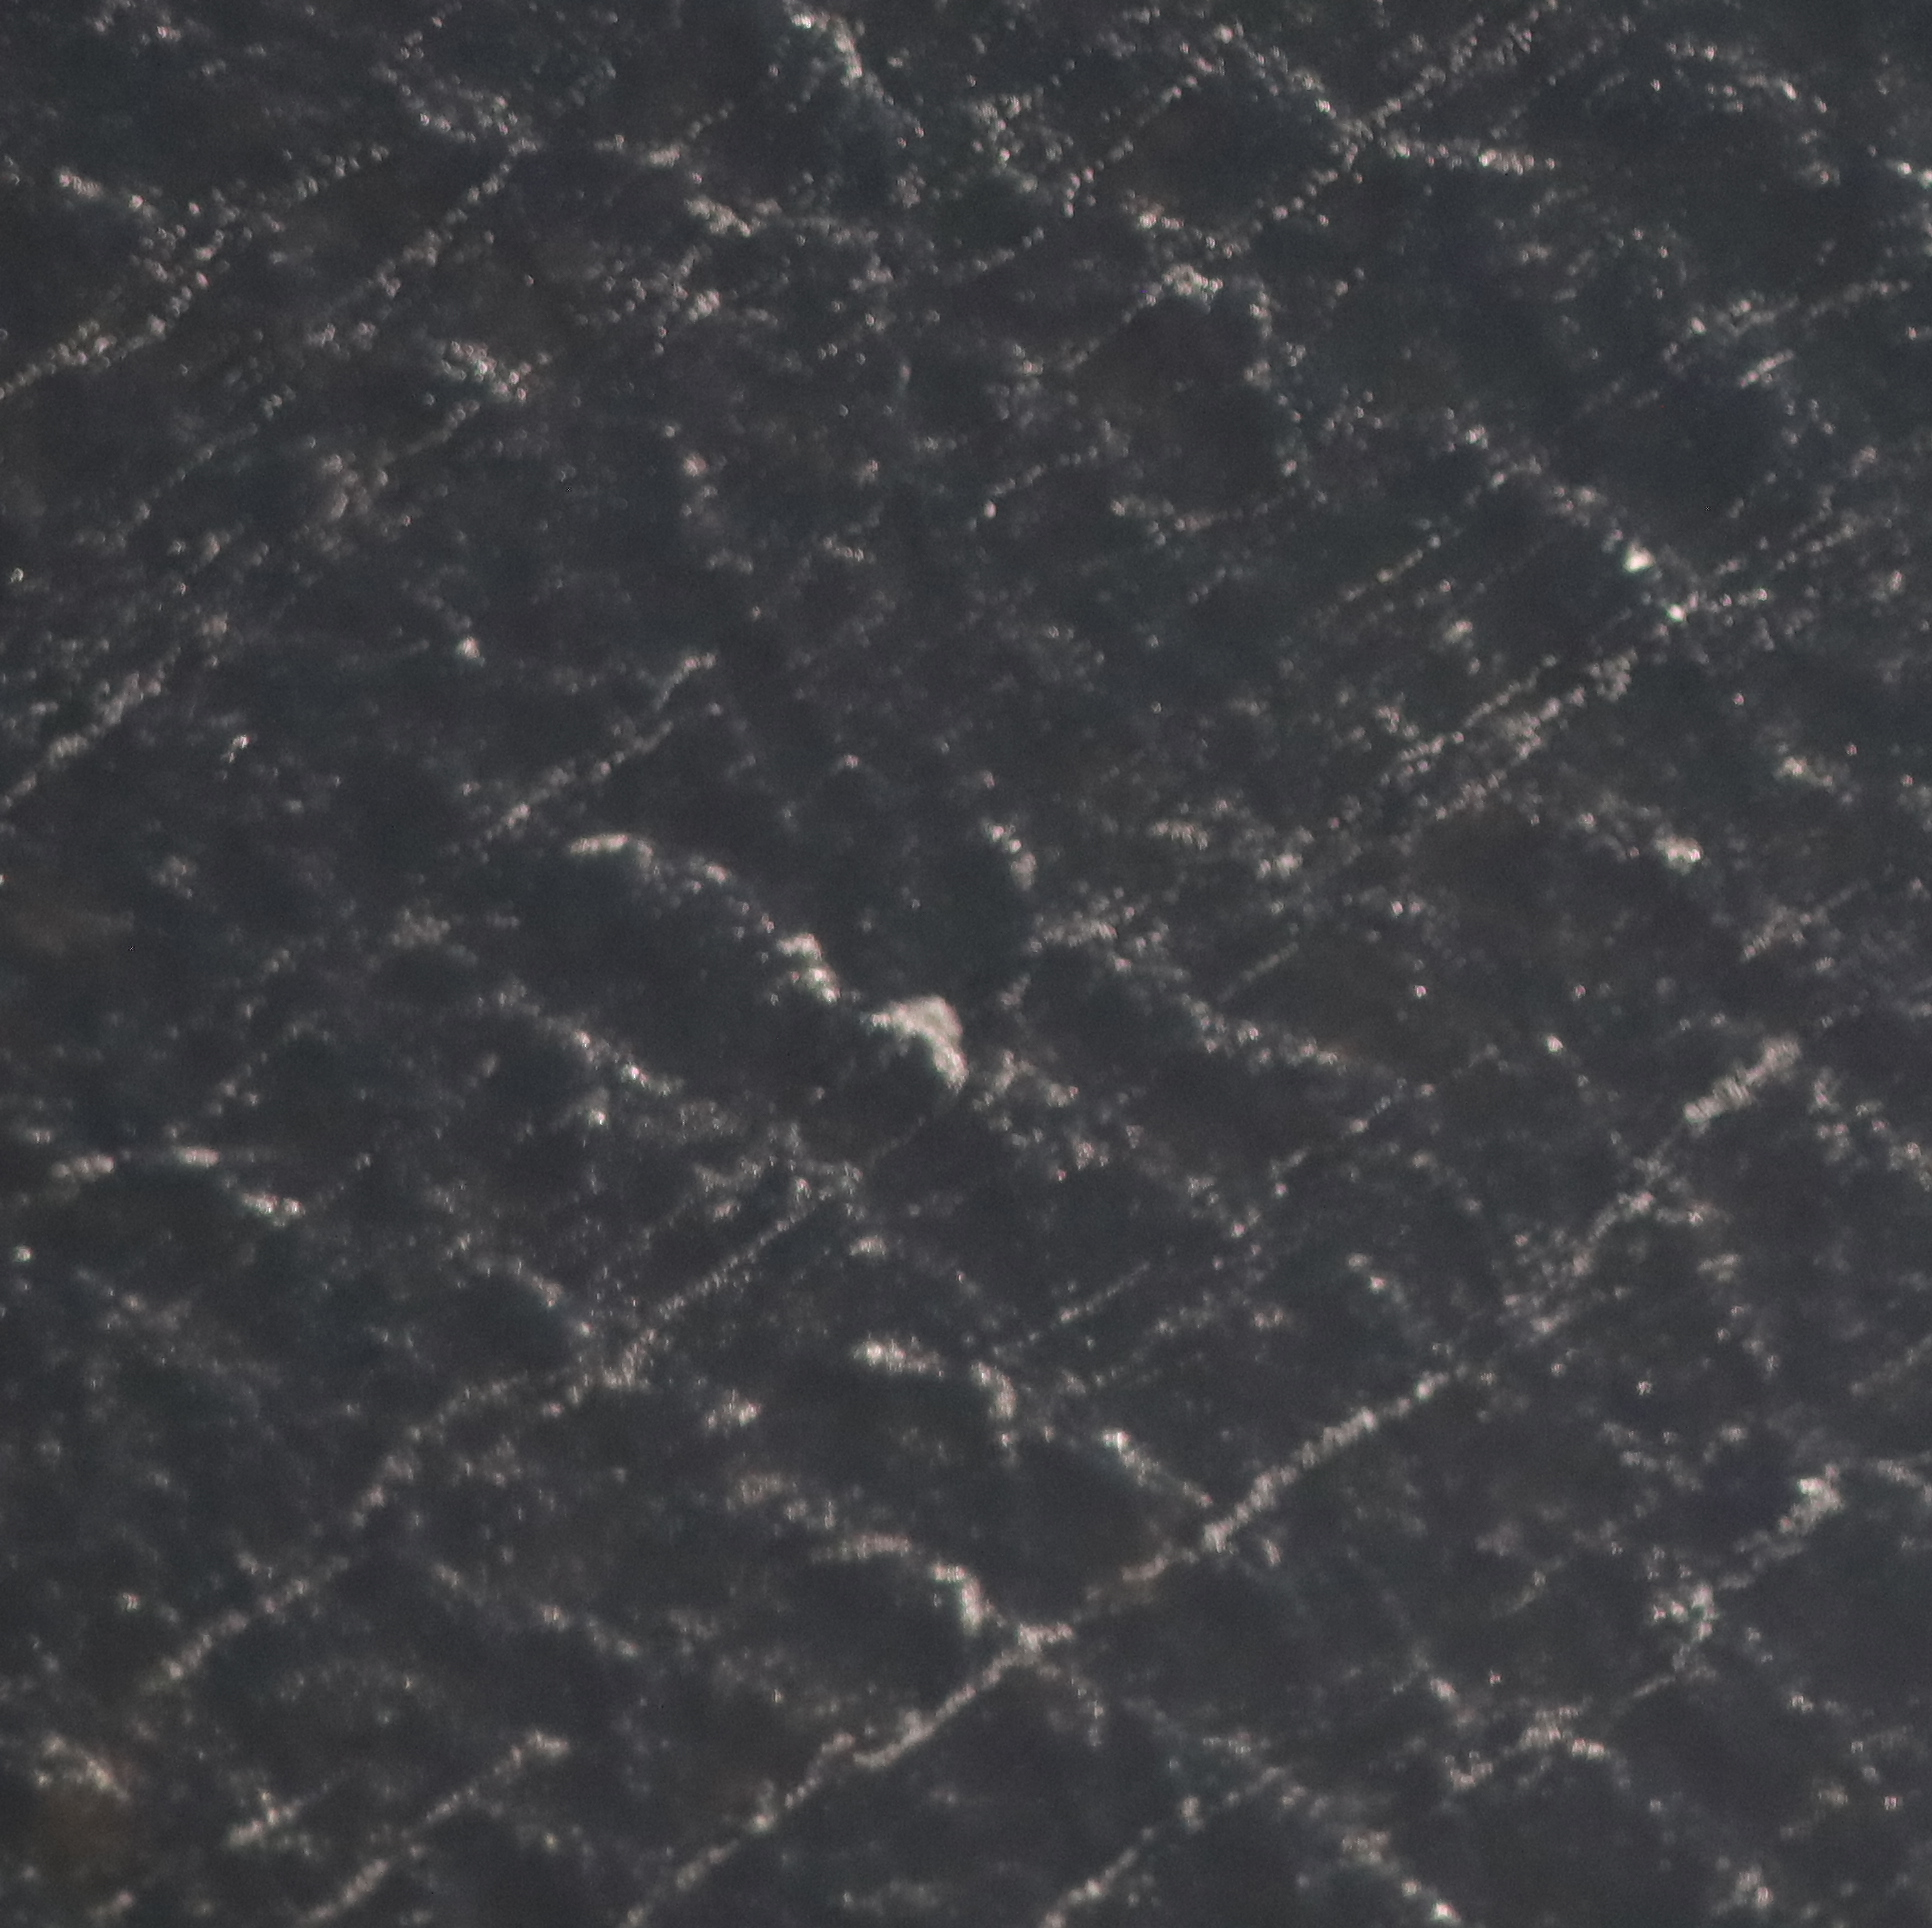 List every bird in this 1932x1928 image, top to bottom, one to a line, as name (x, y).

None